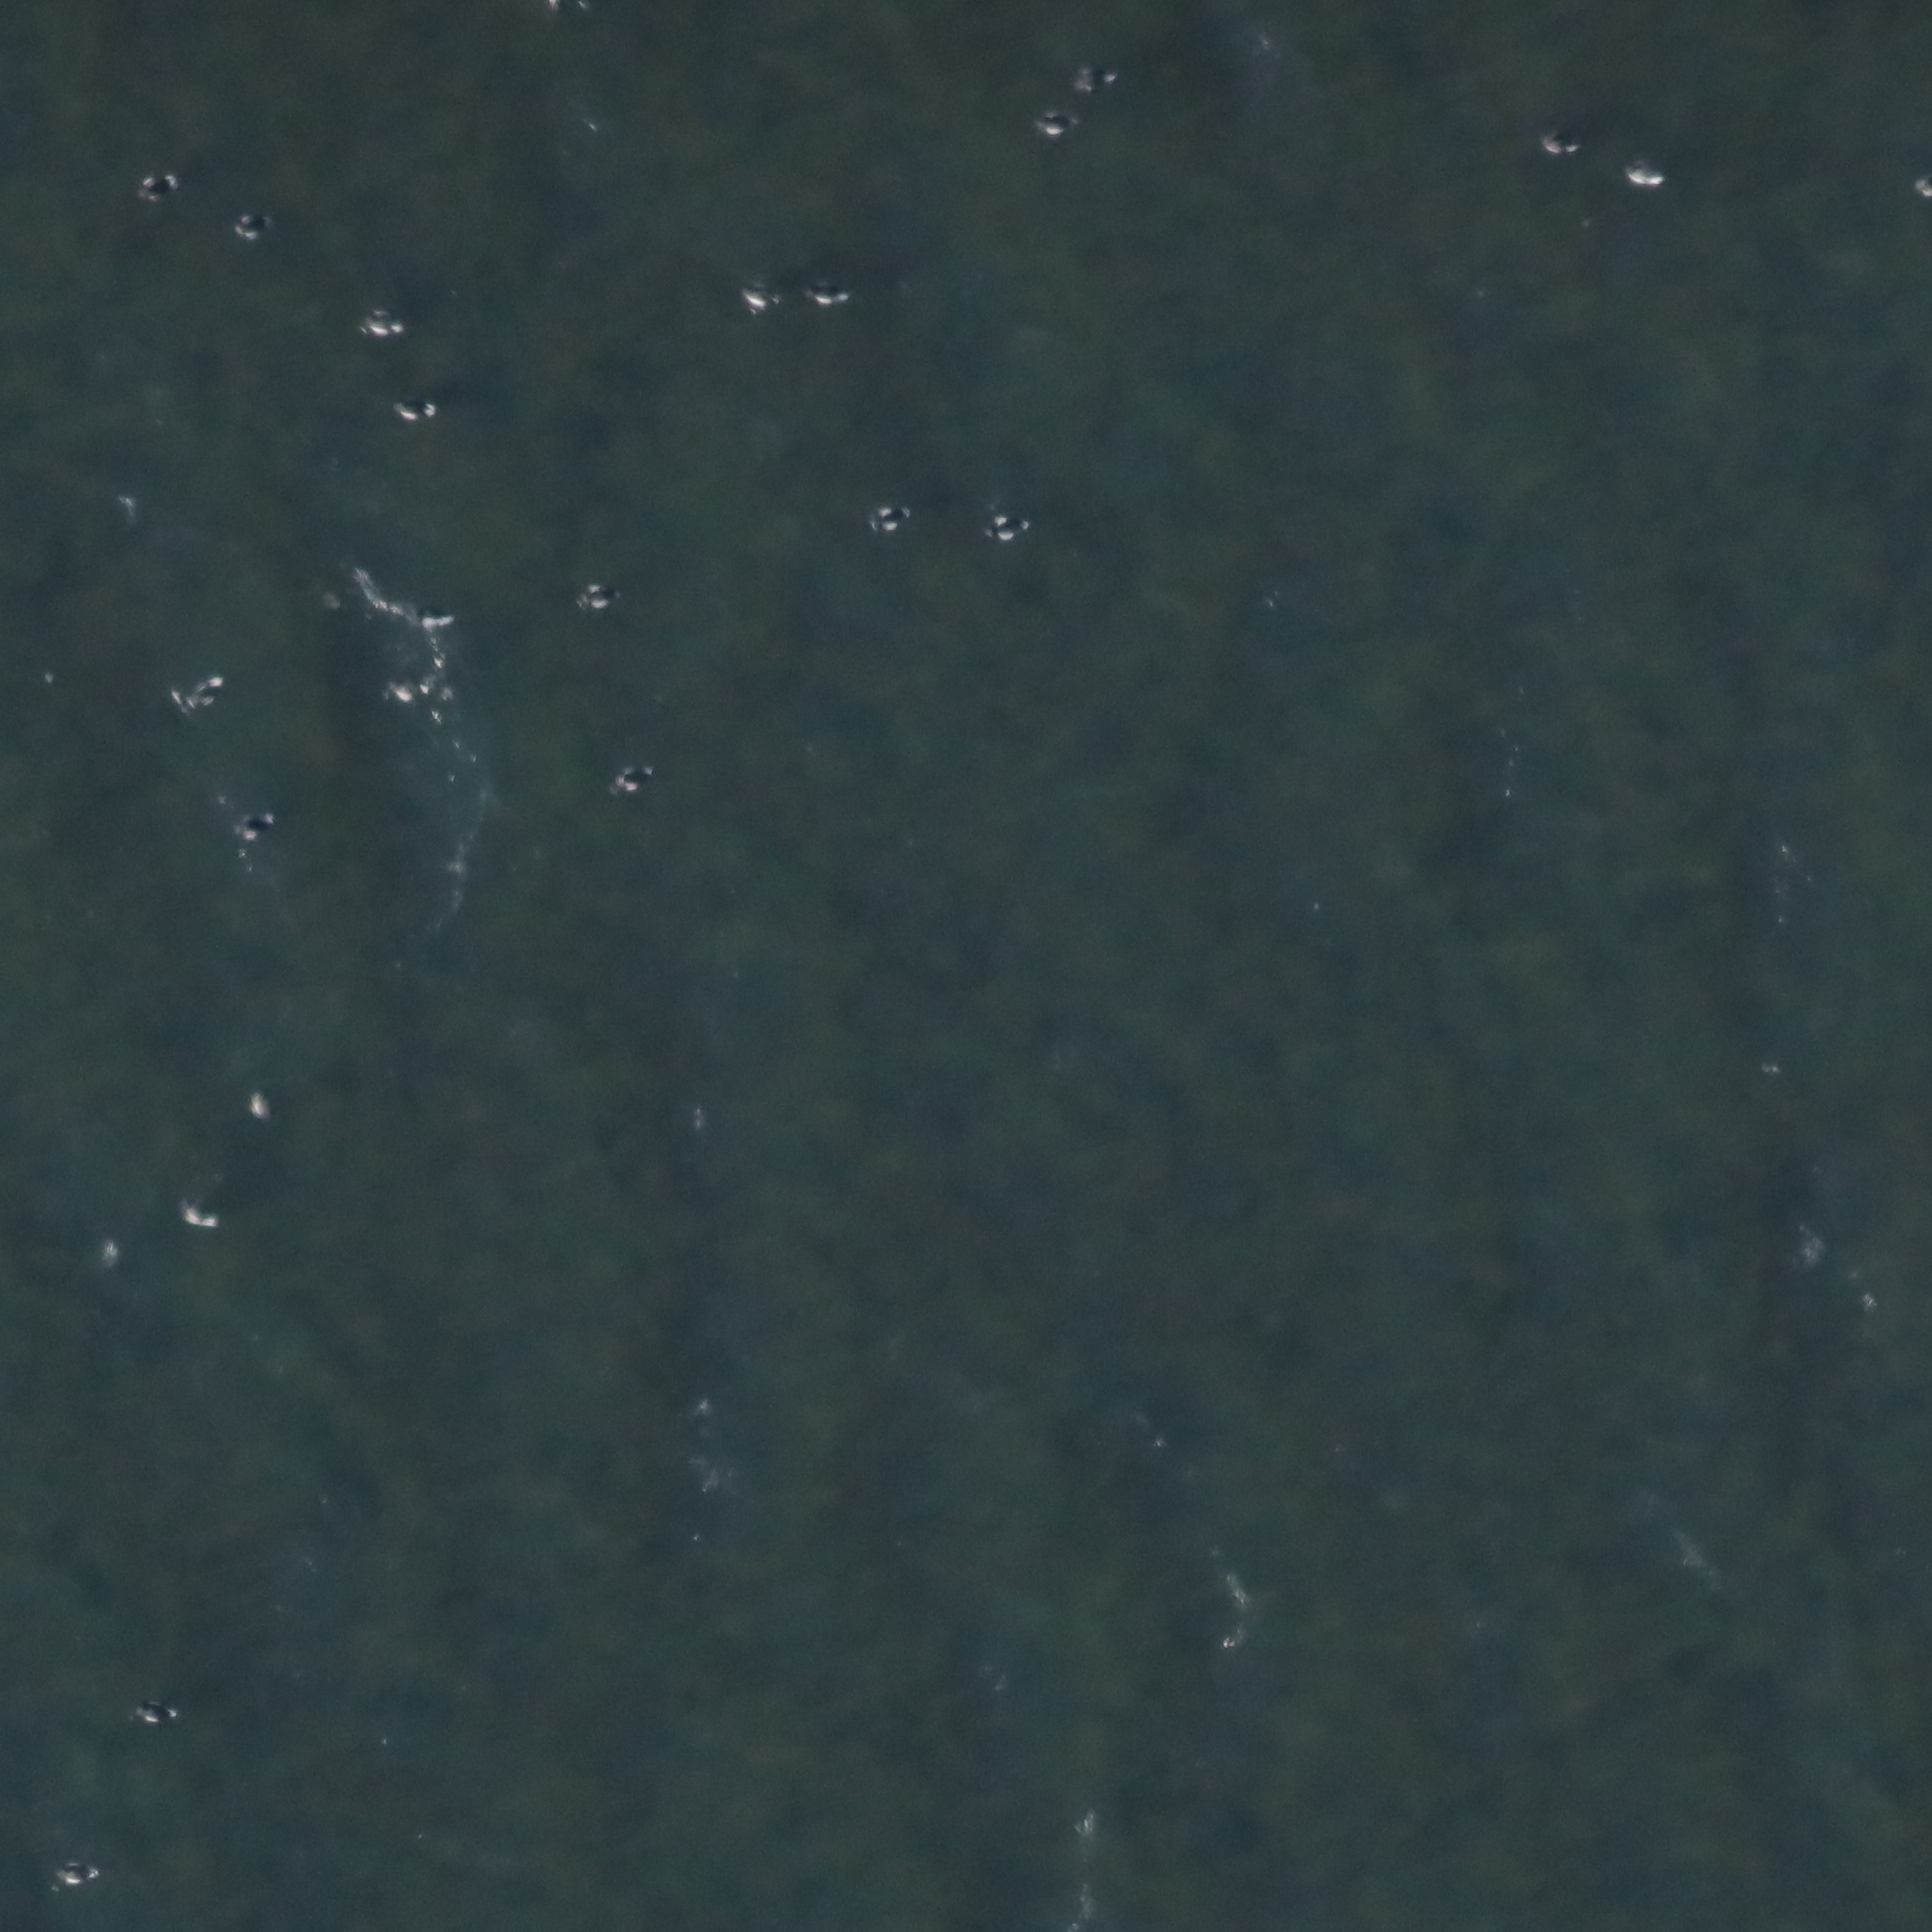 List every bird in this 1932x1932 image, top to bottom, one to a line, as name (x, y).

brant (1093, 78)
brant (1055, 123)
brant (1558, 143)
brant (1652, 175)
brant (157, 186)
brant (253, 224)
brant (826, 293)
brant (760, 295)
brant (382, 321)
brant (413, 408)
brant (888, 518)
brant (1009, 527)
brant (598, 596)
brant (433, 617)
brant (400, 689)
brant (206, 693)
brant (634, 781)
brant (256, 825)
brant (260, 1105)
brant (206, 1215)
brant (156, 1711)
brant (75, 1873)